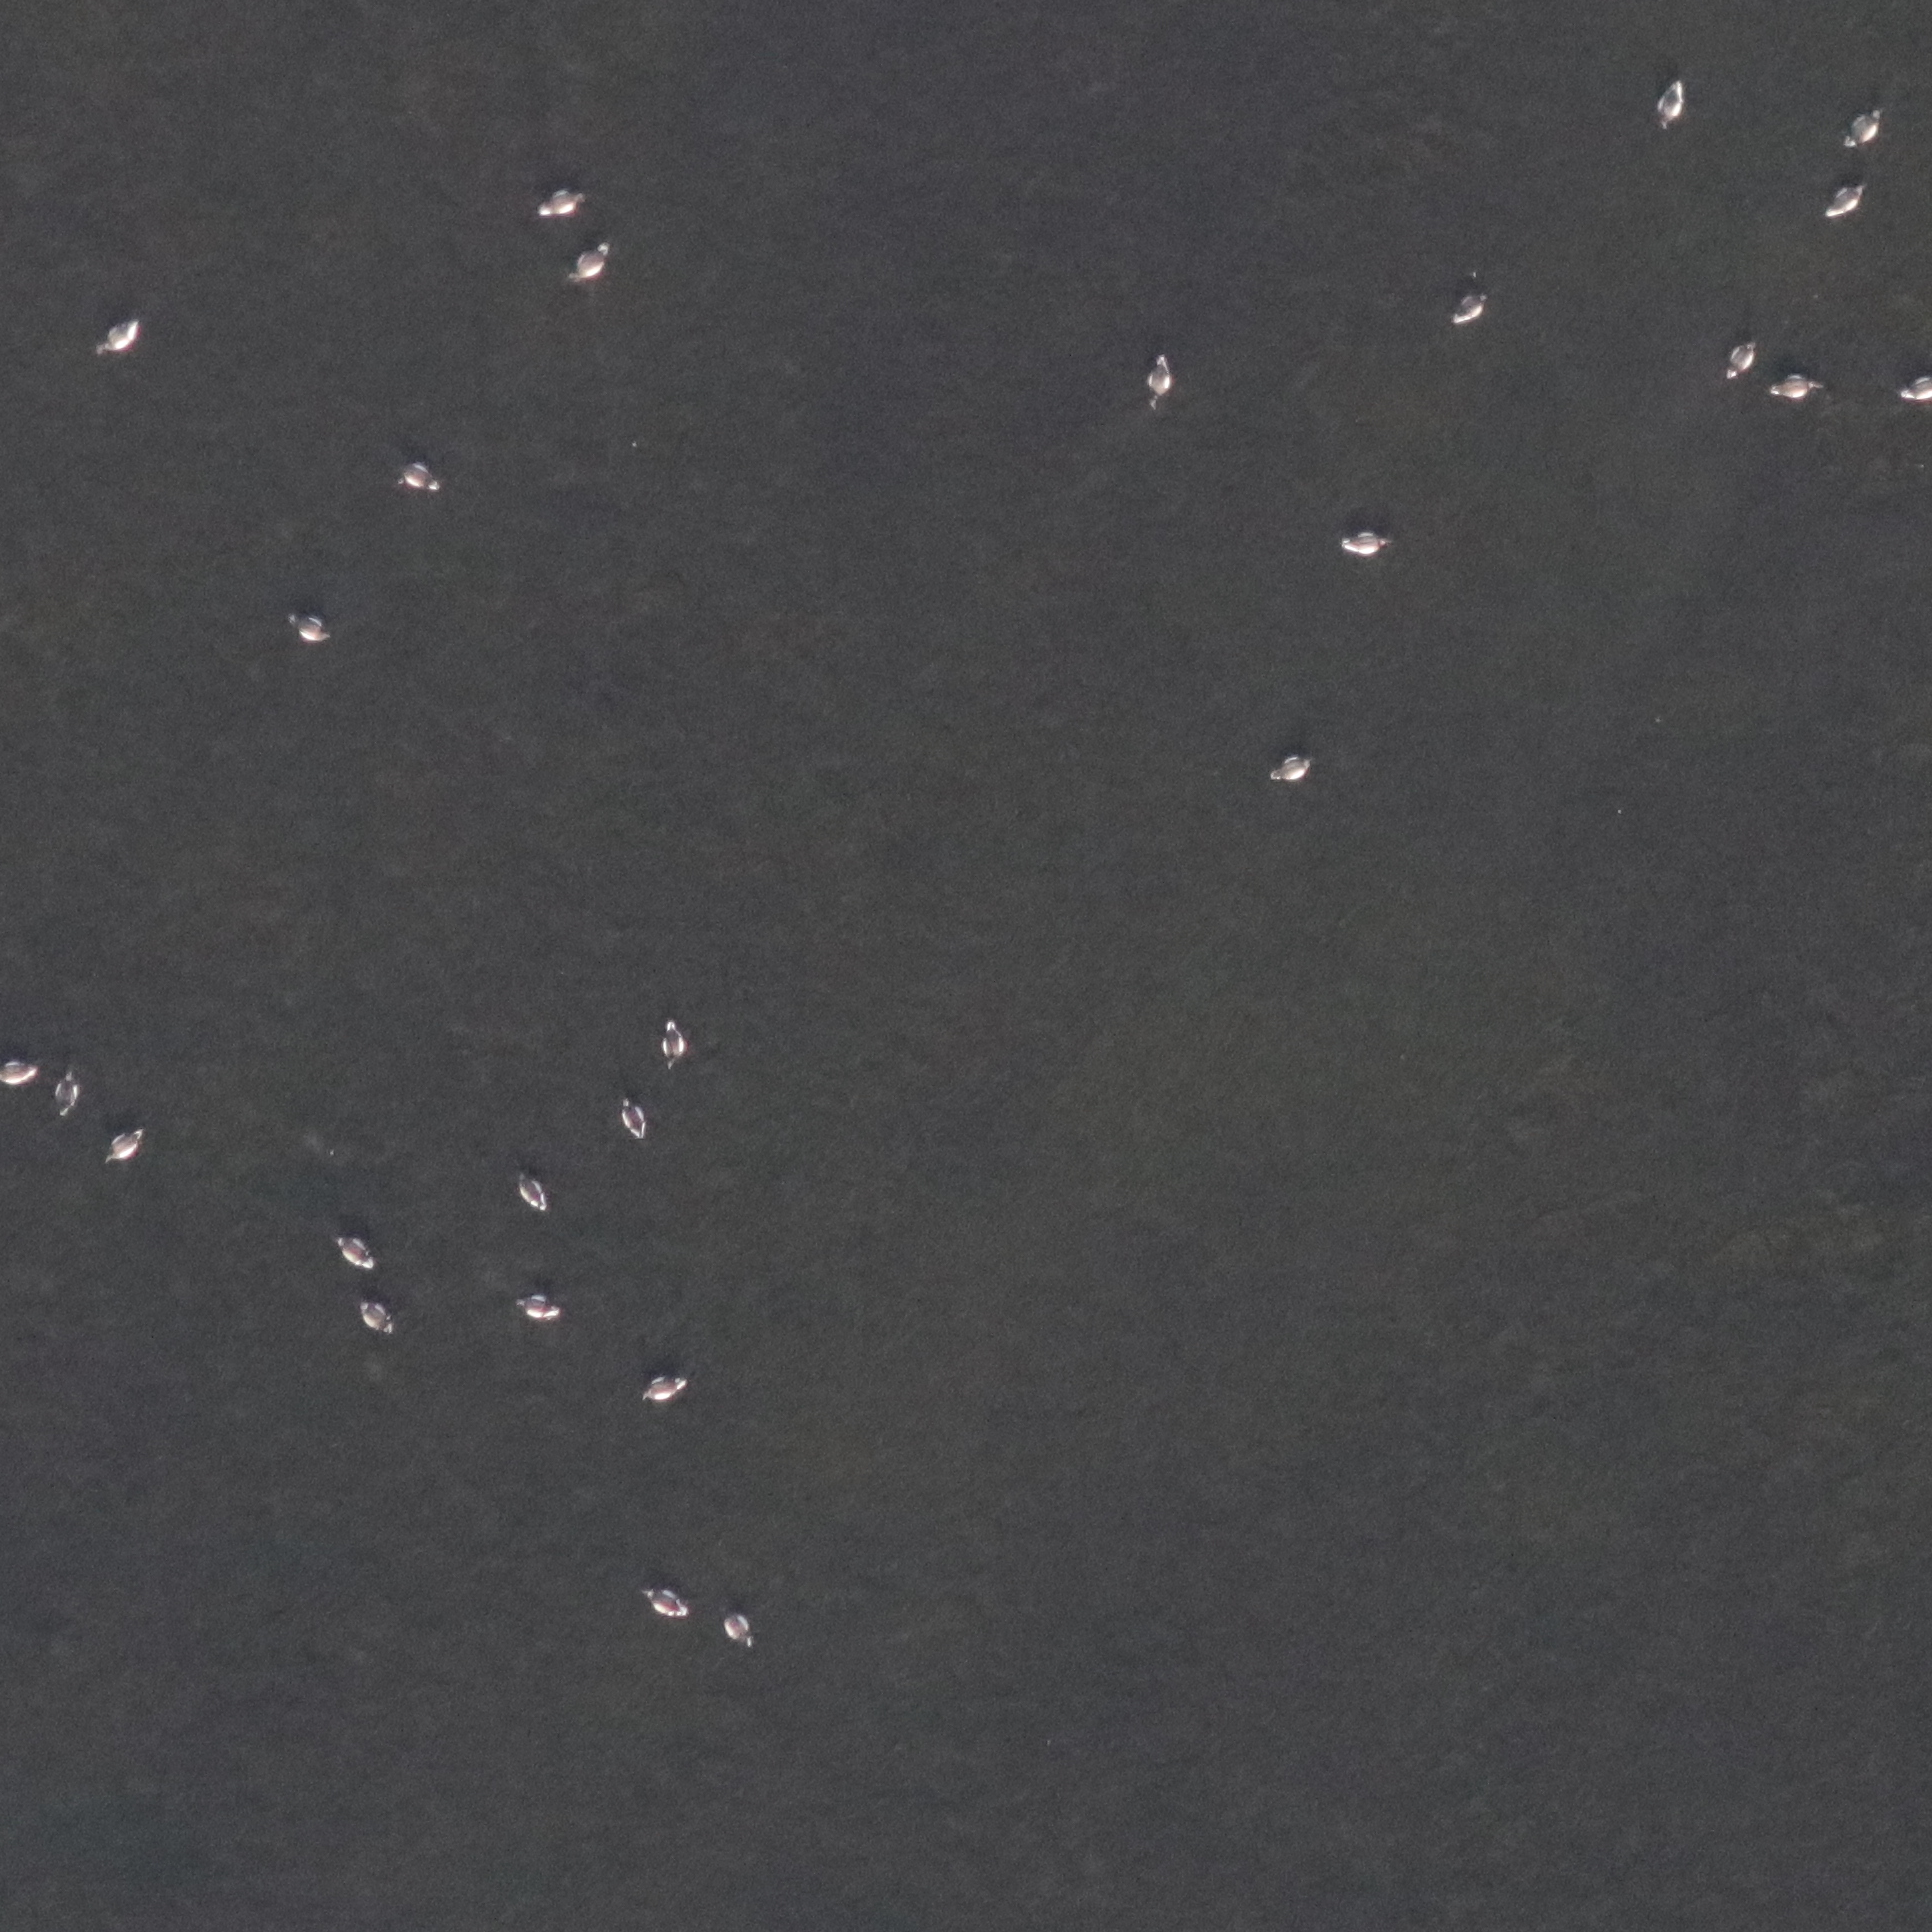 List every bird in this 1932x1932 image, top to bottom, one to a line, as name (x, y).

brant (1669, 106)
brant (1863, 130)
brant (1842, 200)
brant (561, 203)
brant (589, 262)
brant (1468, 307)
brant (119, 337)
brant (1738, 362)
brant (1158, 380)
brant (1794, 385)
brant (1925, 386)
brant (421, 479)
brant (1365, 544)
brant (312, 628)
brant (1291, 767)
brant (675, 1045)
brant (16, 1072)
brant (68, 1096)
brant (634, 1118)
brant (127, 1144)
brant (532, 1189)
brant (356, 1251)
brant (539, 1306)
brant (376, 1317)
brant (664, 1386)
brant (667, 1601)
brant (738, 1626)